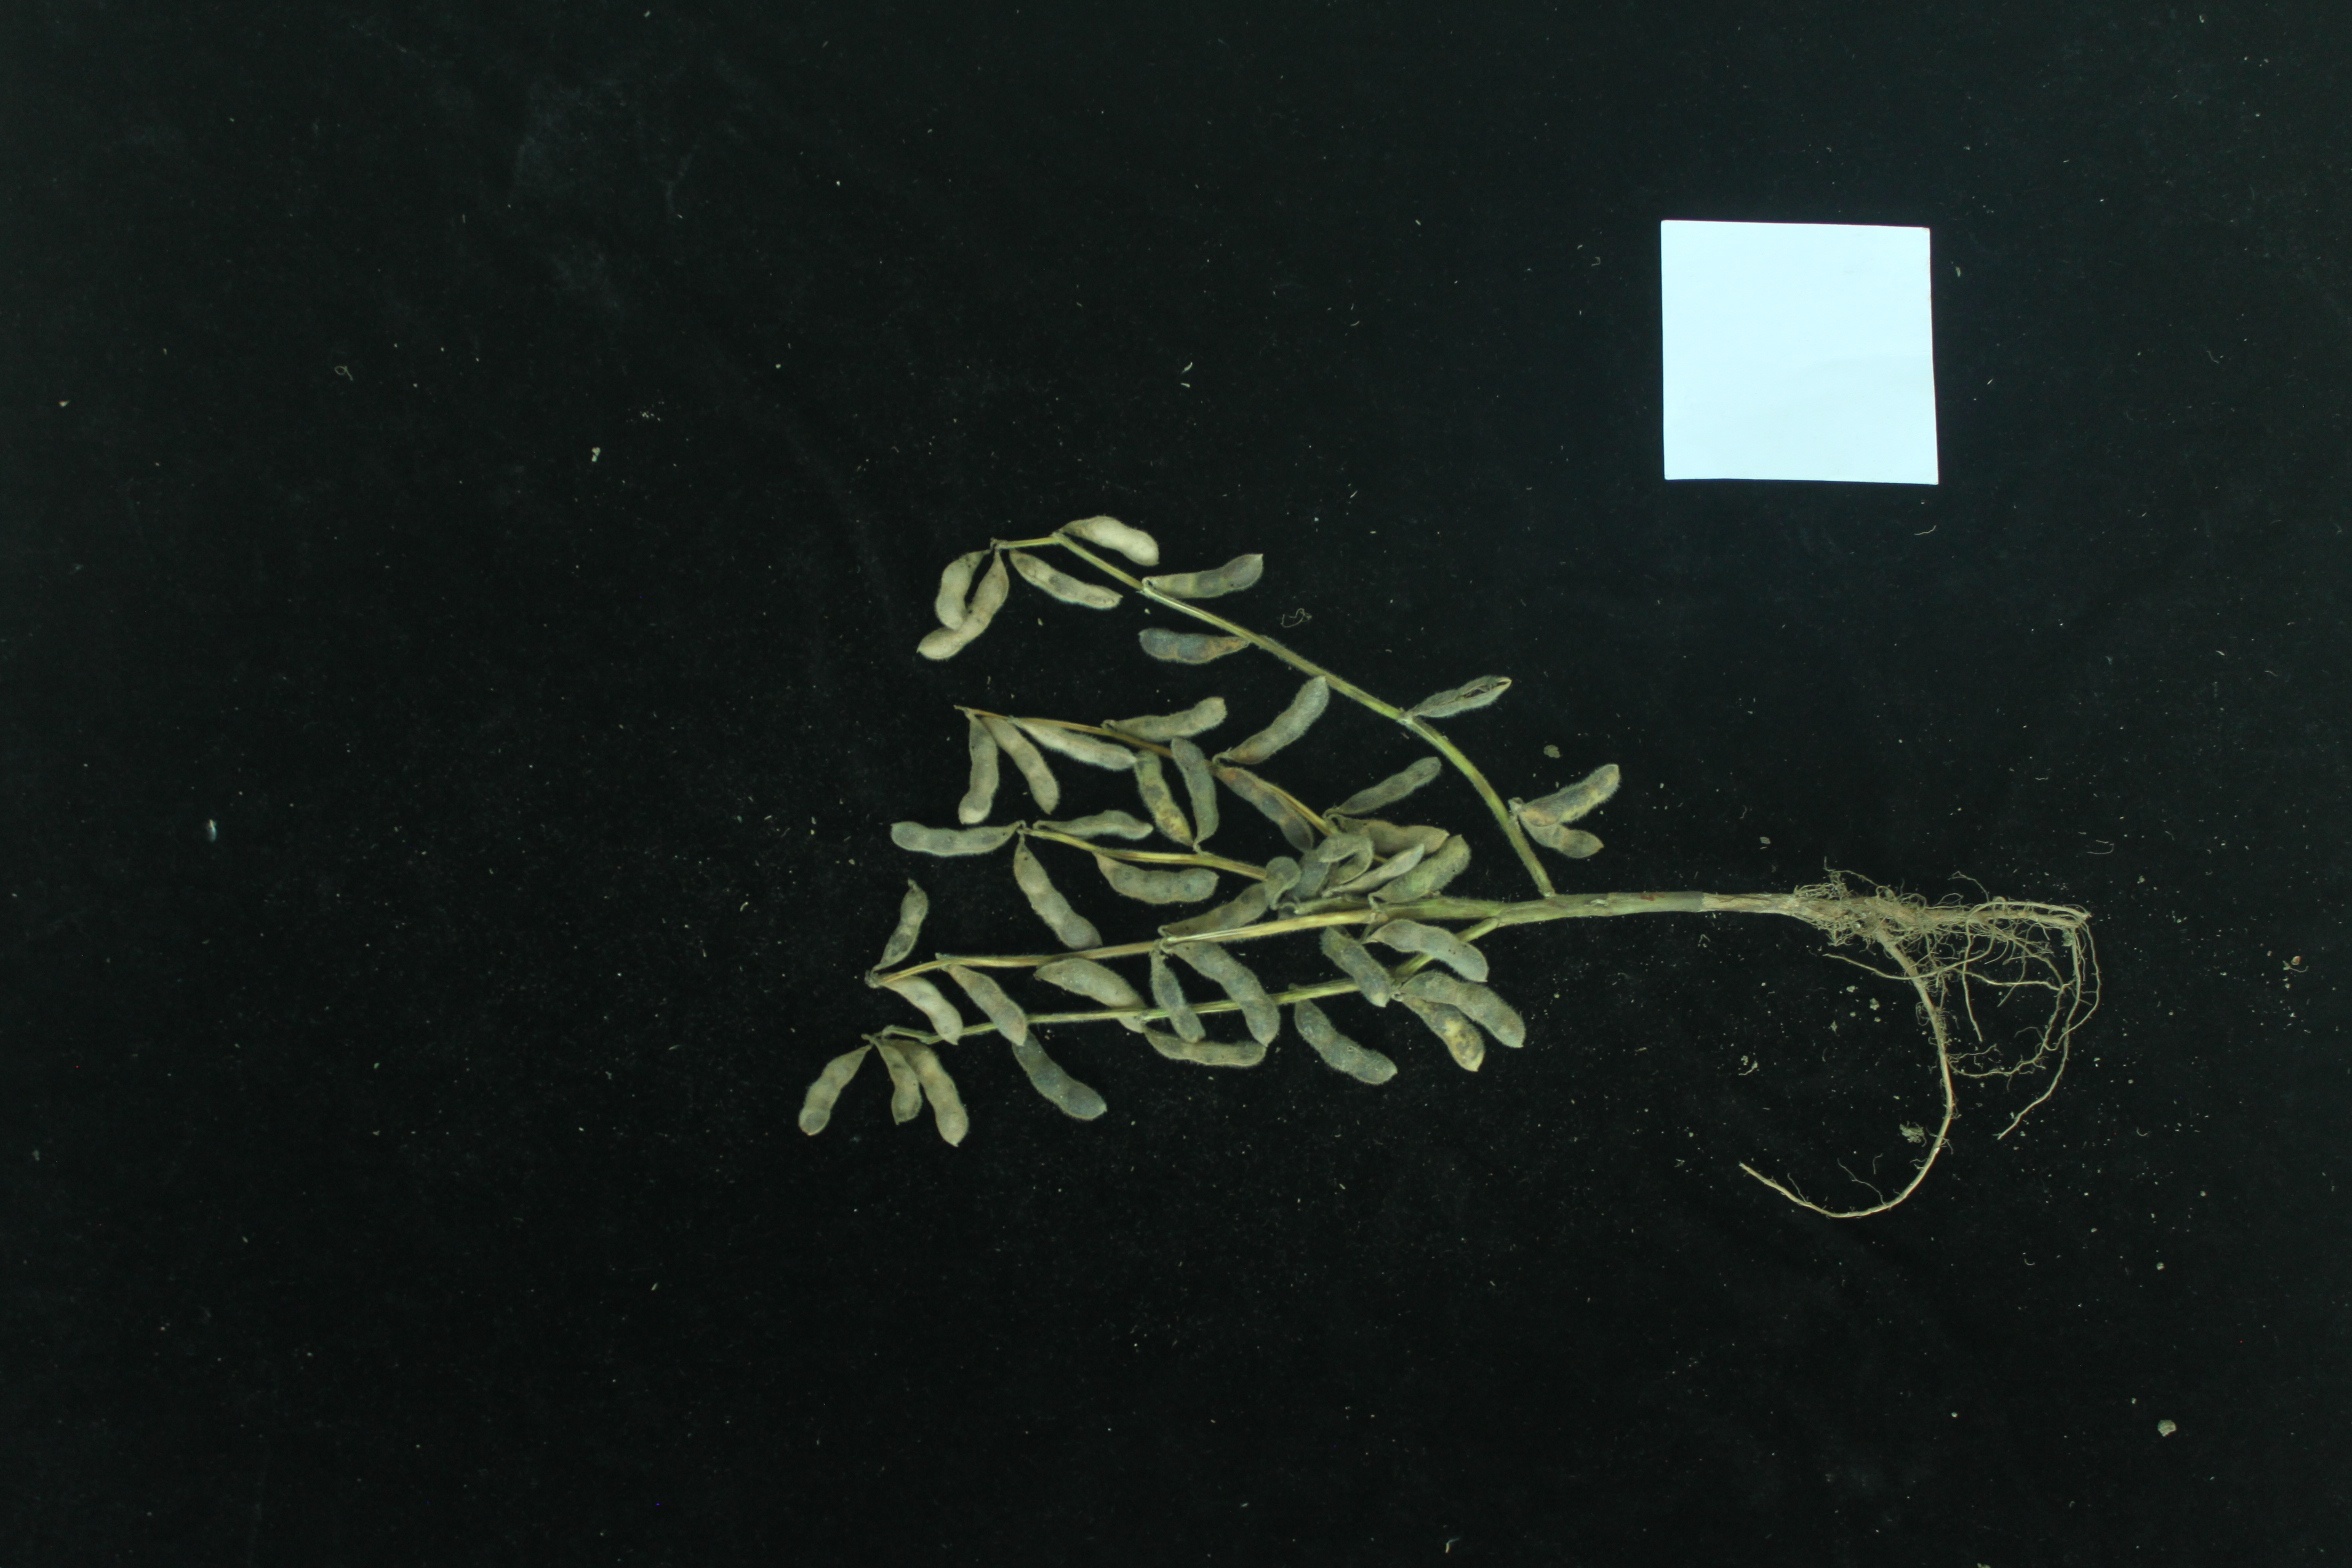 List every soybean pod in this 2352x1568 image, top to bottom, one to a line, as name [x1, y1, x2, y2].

soybean pod [1058, 517, 1158, 566]
soybean pod [936, 550, 989, 633]
soybean pod [1008, 551, 1120, 610]
soybean pod [916, 552, 1009, 661]
soybean pod [1141, 556, 1263, 599]
soybean pod [1139, 631, 1250, 665]
soybean pod [1404, 676, 1510, 720]
soybean pod [1215, 678, 1329, 765]
soybean pod [1108, 699, 1225, 742]
soybean pod [958, 716, 998, 826]
soybean pod [979, 717, 1059, 814]
soybean pod [1014, 724, 1136, 771]
soybean pod [1170, 738, 1220, 847]
soybean pod [1131, 751, 1192, 848]
soybean pod [1328, 759, 1440, 816]
soybean pod [1509, 764, 1619, 823]
soybean pod [1216, 770, 1314, 853]
soybean pod [1037, 812, 1152, 840]
soybean pod [1516, 814, 1605, 859]
soybean pod [1337, 818, 1449, 854]
soybean pod [891, 822, 1019, 858]
soybean pod [1315, 834, 1374, 886]
soybean pod [1371, 834, 1469, 905]
soybean pod [1012, 837, 1099, 952]
soybean pod [1320, 842, 1425, 898]
soybean pod [1092, 854, 1217, 905]
soybean pod [1157, 857, 1302, 937]
soybean pod [873, 879, 928, 971]
soybean pod [1365, 920, 1487, 983]
soybean pod [1321, 928, 1390, 1008]
soybean pod [1164, 942, 1280, 1045]
soybean pod [1150, 951, 1206, 1045]
soybean pod [1034, 958, 1147, 1033]
soybean pod [943, 968, 1104, 1120]
soybean pod [1403, 970, 1525, 1049]
soybean pod [1387, 971, 1484, 1073]
soybean pod [882, 976, 961, 1046]
soybean pod [1291, 987, 1394, 1084]
soybean pod [1146, 1028, 1265, 1068]
soybean pod [862, 1035, 921, 1125]
soybean pod [886, 1039, 969, 1148]
soybean pod [798, 1048, 871, 1137]